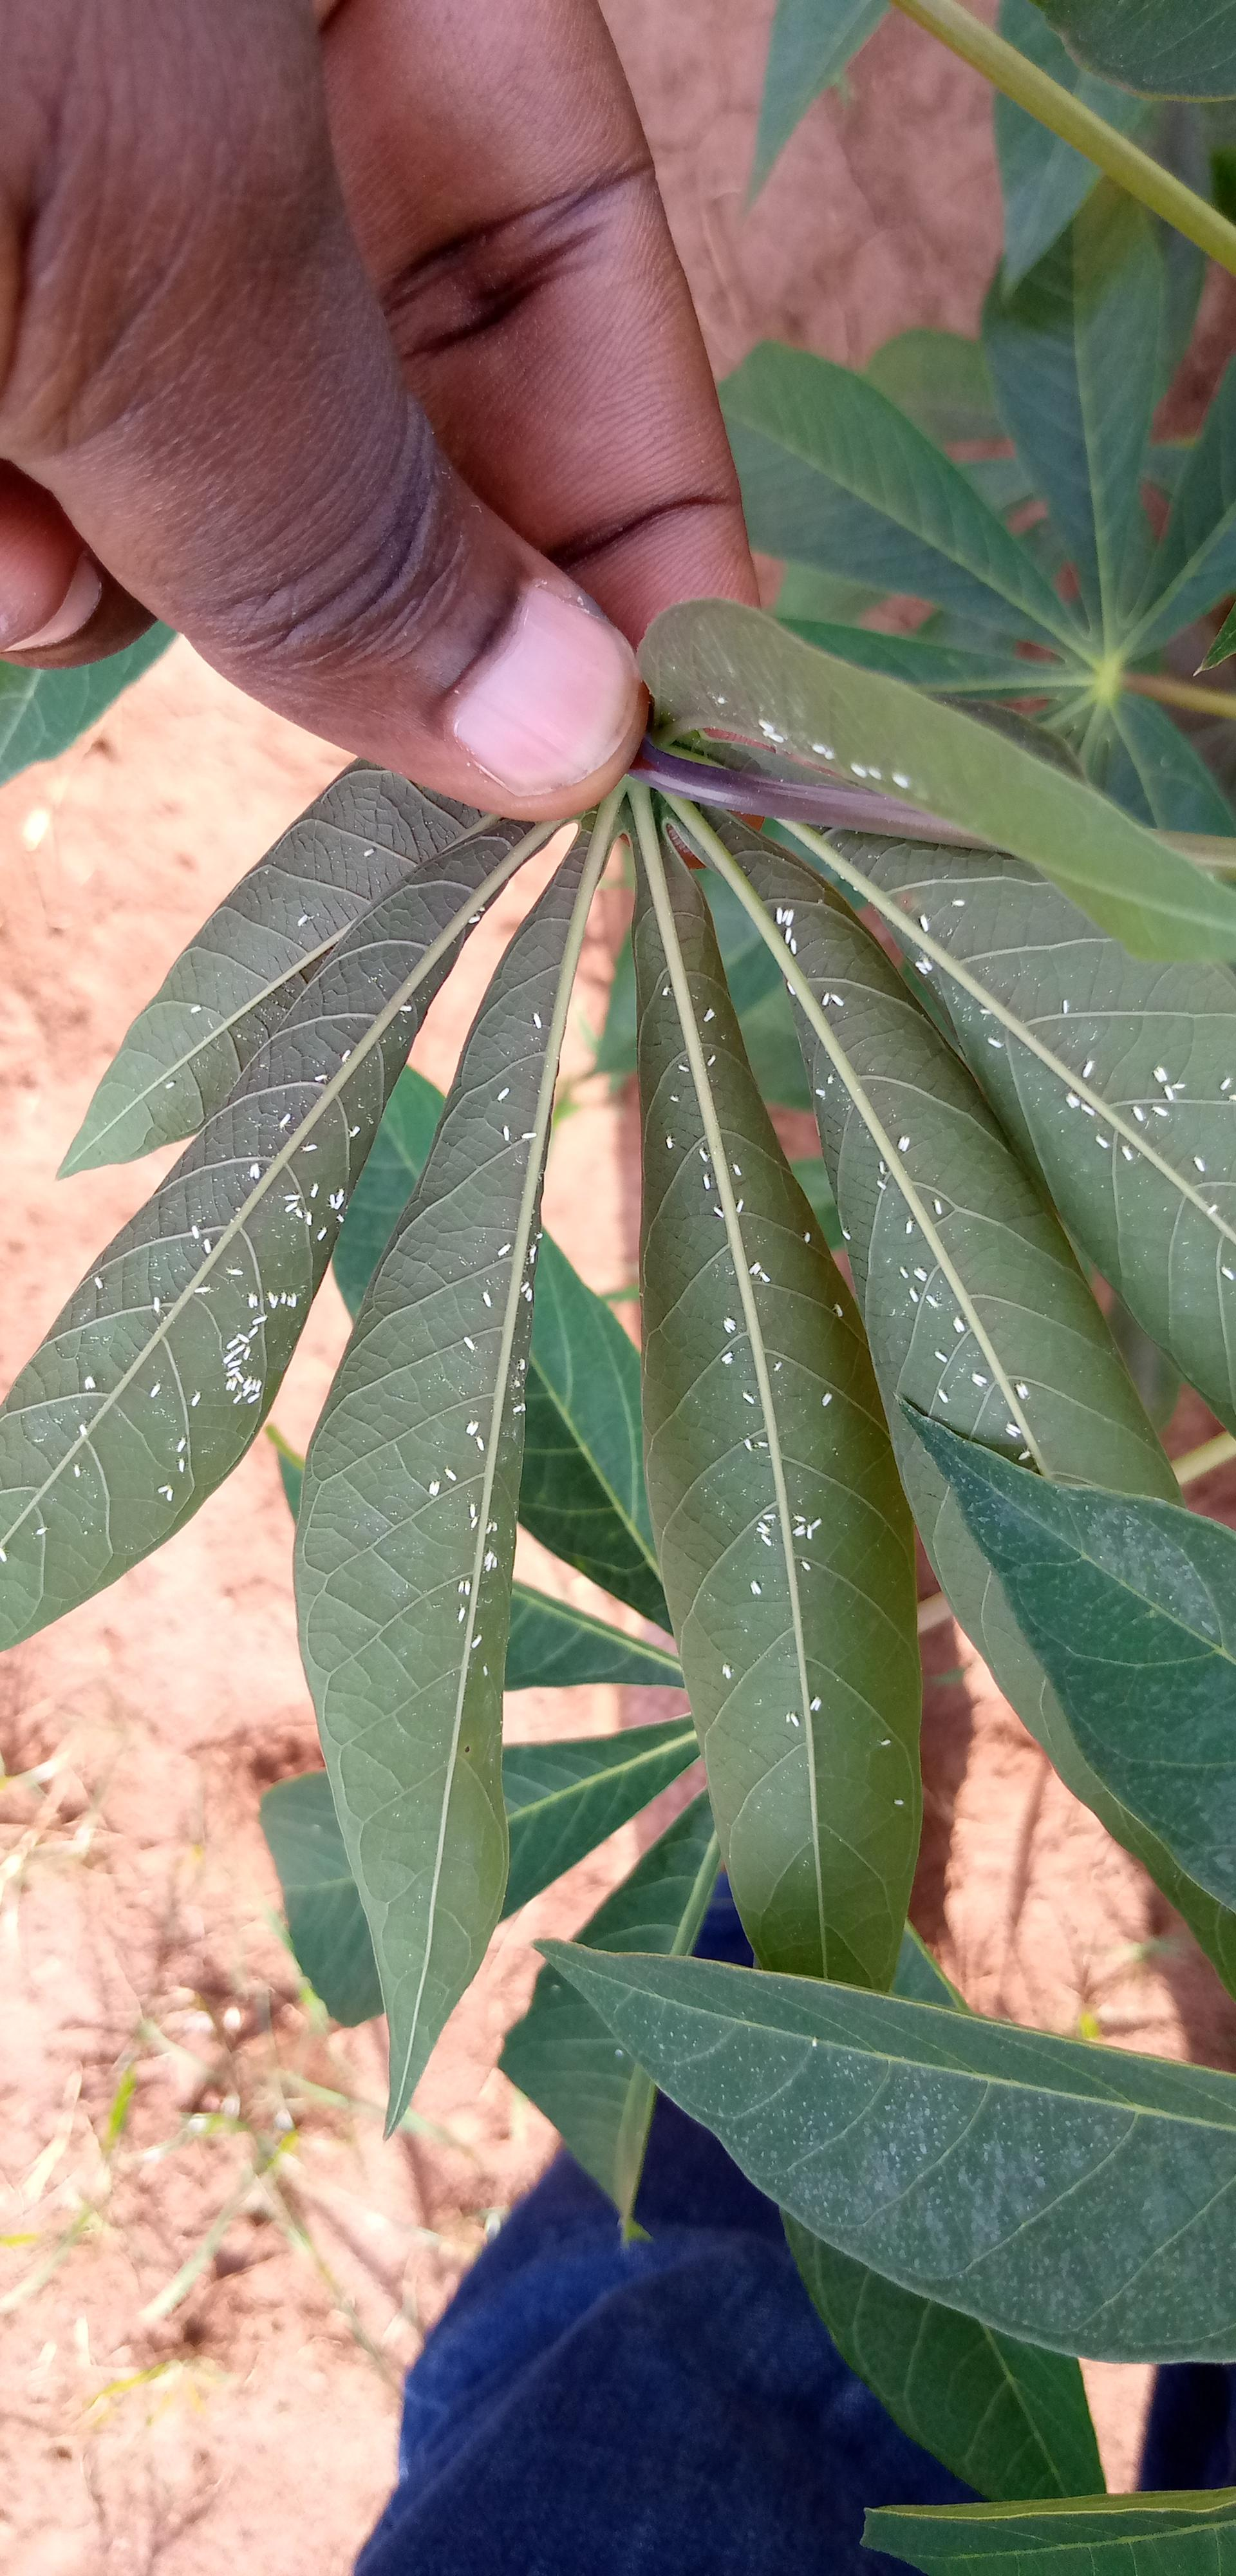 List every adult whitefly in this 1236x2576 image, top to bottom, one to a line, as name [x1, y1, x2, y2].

whitefly [758, 718, 776, 732]
whitefly [768, 732, 785, 745]
whitefly [361, 846, 378, 858]
whitefly [949, 897, 967, 909]
whitefly [775, 906, 782, 925]
whitefly [782, 908, 789, 923]
whitefly [785, 909, 795, 927]
whitefly [918, 911, 931, 933]
whitefly [296, 913, 310, 929]
whitefly [467, 914, 482, 925]
whitefly [783, 926, 792, 945]
whitefly [789, 937, 799, 956]
whitefly [922, 956, 935, 972]
whitefly [914, 960, 925, 968]
whitefly [918, 967, 929, 975]
whitefly [786, 980, 796, 996]
whitefly [659, 984, 673, 998]
whitefly [820, 991, 830, 1007]
whitefly [829, 993, 845, 1007]
whitefly [1061, 998, 1071, 1016]
whitefly [190, 1003, 204, 1016]
whitefly [399, 1003, 415, 1014]
whitefly [701, 1006, 717, 1024]
whitefly [977, 1008, 993, 1016]
whitefly [531, 1011, 545, 1030]
whitefly [986, 1036, 1005, 1051]
whitefly [339, 1048, 352, 1064]
whitefly [704, 1052, 718, 1068]
whitefly [1080, 1058, 1097, 1081]
whitefly [676, 1063, 692, 1074]
whitefly [1156, 1065, 1170, 1082]
whitefly [1152, 1070, 1163, 1083]
whitefly [312, 1072, 330, 1084]
whitefly [825, 1073, 836, 1086]
whitefly [1217, 1076, 1232, 1092]
whitefly [164, 1080, 179, 1092]
whitefly [1170, 1081, 1187, 1090]
whitefly [1163, 1084, 1175, 1103]
whitefly [494, 1084, 514, 1103]
whitefly [814, 1088, 827, 1099]
whitefly [1067, 1092, 1081, 1107]
whitefly [669, 1094, 680, 1104]
whitefly [1065, 1095, 1075, 1110]
whitefly [1080, 1102, 1096, 1119]
whitefly [1132, 1104, 1145, 1122]
whitefly [1150, 1105, 1170, 1117]
whitefly [275, 1108, 292, 1130]
whitefly [501, 1123, 512, 1142]
whitefly [347, 1124, 361, 1142]
whitefly [520, 1130, 539, 1141]
whitefly [1094, 1133, 1110, 1151]
whitefly [664, 1135, 676, 1152]
whitefly [897, 1135, 905, 1150]
whitefly [901, 1135, 910, 1152]
whitefly [301, 1142, 320, 1153]
whitefly [1119, 1144, 1134, 1162]
whitefly [697, 1147, 713, 1164]
whitefly [1191, 1154, 1206, 1174]
whitefly [877, 1159, 888, 1175]
whitefly [730, 1160, 745, 1179]
whitefly [254, 1162, 262, 1181]
whitefly [249, 1164, 254, 1179]
whitefly [701, 1173, 713, 1191]
whitefly [875, 1179, 888, 1193]
whitefly [308, 1180, 319, 1200]
whitefly [336, 1186, 344, 1202]
whitefly [281, 1192, 303, 1201]
whitefly [328, 1192, 335, 1209]
whitefly [335, 1197, 345, 1211]
whitefly [735, 1197, 747, 1215]
whitefly [931, 1197, 945, 1218]
whitefly [283, 1201, 299, 1214]
whitefly [1205, 1203, 1220, 1215]
whitefly [712, 1204, 726, 1219]
whitefly [294, 1207, 304, 1219]
whitefly [304, 1209, 314, 1227]
whitefly [334, 1213, 346, 1225]
whitefly [903, 1217, 917, 1236]
whitefly [190, 1224, 201, 1241]
whitefly [316, 1225, 329, 1242]
whitefly [840, 1229, 853, 1242]
whitefly [801, 1229, 815, 1245]
whitefly [534, 1231, 545, 1241]
whitefly [202, 1237, 214, 1255]
whitefly [496, 1240, 512, 1258]
whitefly [528, 1244, 538, 1257]
whitefly [529, 1255, 536, 1264]
whitefly [749, 1261, 760, 1275]
whitefly [898, 1263, 912, 1280]
whitefly [753, 1264, 762, 1275]
whitefly [224, 1264, 244, 1278]
whitefly [1219, 1264, 1235, 1283]
whitefly [917, 1266, 929, 1278]
whitefly [912, 1269, 927, 1283]
whitefly [758, 1270, 771, 1283]
whitefly [93, 1273, 105, 1292]
whitefly [520, 1281, 530, 1294]
whitefly [192, 1285, 212, 1294]
whitefly [908, 1286, 921, 1303]
whitefly [524, 1287, 531, 1299]
whitefly [480, 1288, 494, 1312]
whitefly [527, 1289, 533, 1302]
whitefly [279, 1289, 287, 1305]
whitefly [247, 1290, 254, 1310]
whitefly [267, 1290, 275, 1304]
whitefly [292, 1291, 298, 1308]
whitefly [252, 1293, 260, 1307]
whitefly [924, 1293, 939, 1309]
whitefly [151, 1294, 164, 1315]
whitefly [286, 1294, 292, 1307]
whitefly [270, 1294, 280, 1311]
whitefly [831, 1301, 847, 1320]
whitefly [249, 1313, 269, 1325]
whitefly [954, 1314, 966, 1332]
whitefly [725, 1316, 736, 1326]
whitefly [723, 1318, 736, 1331]
whitefly [952, 1320, 962, 1334]
whitefly [248, 1324, 260, 1339]
whitefly [724, 1325, 732, 1335]
whitefly [236, 1333, 250, 1344]
whitefly [461, 1335, 478, 1351]
whitefly [224, 1337, 239, 1350]
whitefly [233, 1343, 247, 1354]
whitefly [243, 1345, 253, 1361]
whitefly [932, 1348, 950, 1364]
whitefly [721, 1350, 733, 1362]
whitefly [221, 1352, 235, 1365]
whitefly [518, 1356, 527, 1372]
whitefly [724, 1357, 734, 1367]
whitefly [227, 1358, 243, 1368]
whitefly [771, 1358, 785, 1373]
whitefly [225, 1366, 241, 1378]
whitefly [234, 1371, 245, 1384]
whitefly [971, 1372, 988, 1385]
whitefly [88, 1375, 97, 1390]
whitefly [241, 1375, 253, 1389]
whitefly [225, 1376, 232, 1392]
whitefly [970, 1376, 984, 1388]
whitefly [252, 1377, 256, 1392]
whitefly [512, 1377, 523, 1390]
whitefly [84, 1378, 91, 1392]
whitefly [230, 1378, 238, 1392]
whitefly [256, 1378, 264, 1393]
whitefly [147, 1380, 164, 1400]
whitefly [1019, 1381, 1030, 1397]
whitefly [1014, 1382, 1025, 1401]
whitefly [242, 1386, 252, 1398]
whitefly [935, 1387, 950, 1405]
whitefly [189, 1388, 204, 1410]
whitefly [741, 1390, 756, 1405]
whitefly [231, 1391, 243, 1405]
whitefly [821, 1392, 830, 1404]
whitefly [246, 1392, 261, 1405]
whitefly [822, 1393, 832, 1407]
whitefly [520, 1401, 528, 1414]
whitefly [510, 1405, 523, 1414]
whitefly [465, 1419, 474, 1434]
whitefly [470, 1420, 480, 1437]
whitefly [78, 1422, 91, 1438]
whitefly [1006, 1422, 1022, 1435]
whitefly [1004, 1428, 1017, 1439]
whitefly [174, 1434, 191, 1454]
whitefly [474, 1434, 487, 1452]
whitefly [742, 1437, 756, 1452]
whitefly [757, 1439, 770, 1448]
whitefly [1016, 1449, 1033, 1461]
whitefly [177, 1455, 188, 1476]
whitefly [73, 1461, 84, 1480]
whitefly [442, 1466, 459, 1482]
whitefly [427, 1479, 435, 1496]
whitefly [433, 1480, 441, 1497]
whitefly [156, 1484, 172, 1495]
whitefly [165, 1488, 174, 1503]
whitefly [469, 1501, 477, 1518]
whitefly [762, 1511, 778, 1522]
whitefly [792, 1513, 807, 1523]
whitefly [469, 1514, 479, 1529]
whitefly [812, 1517, 823, 1530]
whitefly [492, 1520, 501, 1533]
whitefly [757, 1520, 772, 1533]
whitefly [484, 1520, 492, 1535]
whitefly [792, 1524, 806, 1535]
whitefly [807, 1524, 814, 1541]
whitefly [34, 1525, 51, 1537]
whitefly [756, 1528, 768, 1535]
whitefly [795, 1528, 807, 1538]
whitefly [760, 1533, 774, 1548]
whitefly [1, 1547, 8, 1564]
whitefly [483, 1550, 494, 1566]
whitefly [492, 1554, 500, 1569]
whitefly [800, 1560, 814, 1573]
whitefly [484, 1561, 492, 1573]
whitefly [456, 1579, 465, 1593]
whitefly [464, 1579, 471, 1597]
whitefly [752, 1579, 763, 1596]
whitefly [749, 1582, 757, 1596]
whitefly [456, 1604, 468, 1625]
whitefly [470, 1633, 484, 1649]
whitefly [721, 1662, 726, 1676]
whitefly [482, 1663, 490, 1679]
whitefly [725, 1663, 735, 1680]
whitefly [809, 1696, 820, 1712]
whitefly [814, 1698, 822, 1712]
whitefly [791, 1711, 801, 1728]
whitefly [785, 1712, 791, 1724]
whitefly [879, 1737, 894, 1749]
whitefly [893, 1797, 906, 1808]
whitefly [810, 2034, 821, 2050]